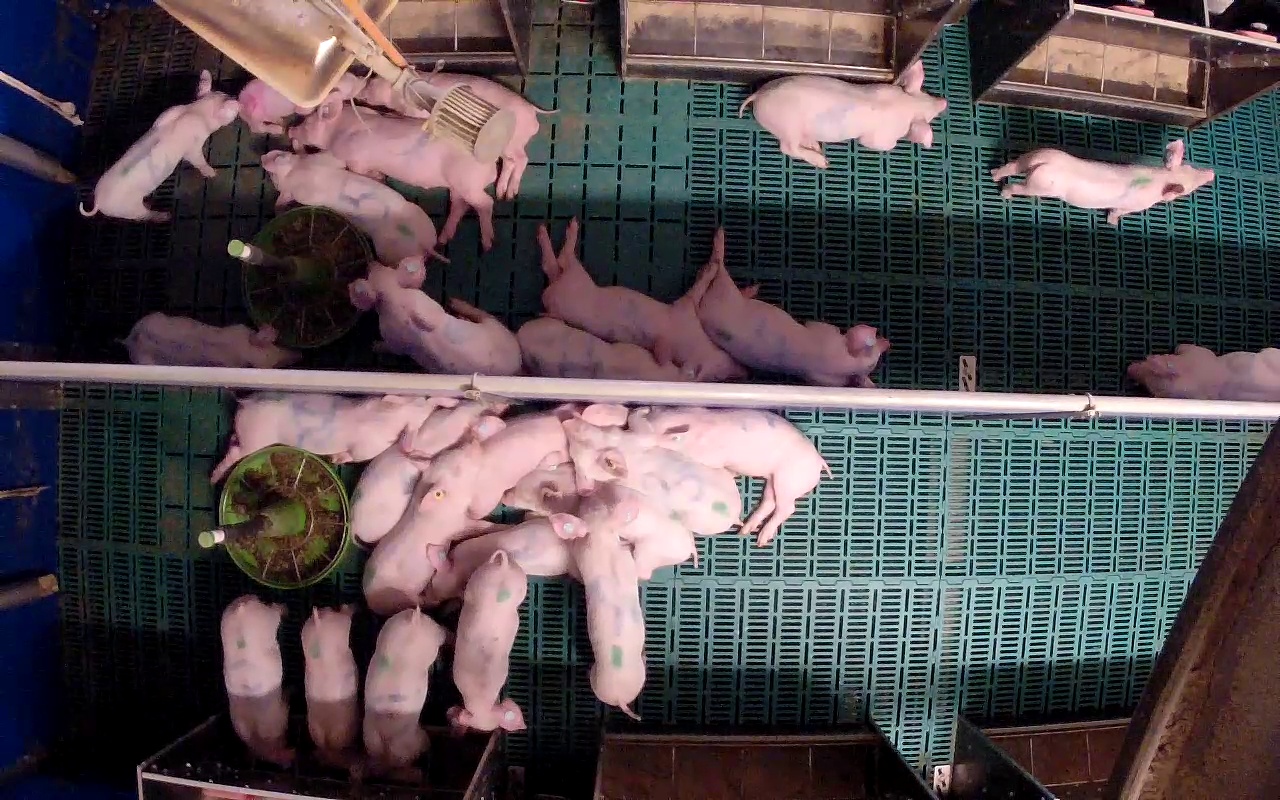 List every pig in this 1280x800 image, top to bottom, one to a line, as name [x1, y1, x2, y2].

pig [733, 59, 949, 169]
pig [78, 68, 244, 223]
pig [237, 71, 368, 137]
pig [354, 71, 559, 202]
pig [288, 89, 499, 250]
pig [260, 137, 452, 269]
pig [989, 139, 1215, 224]
pig [536, 215, 748, 383]
pig [695, 225, 891, 386]
pig [347, 254, 523, 374]
pig [112, 311, 304, 368]
pig [516, 317, 695, 382]
pig [1127, 343, 1280, 404]
pig [210, 389, 435, 485]
pig [349, 397, 511, 553]
pig [466, 401, 629, 521]
pig [643, 404, 833, 546]
pig [561, 405, 746, 538]
pig [361, 439, 517, 616]
pig [501, 451, 700, 582]
pig [549, 490, 648, 719]
pig [420, 518, 585, 611]
pig [446, 547, 529, 741]
pig [219, 592, 299, 769]
pig [300, 602, 365, 772]
pig [348, 605, 457, 783]